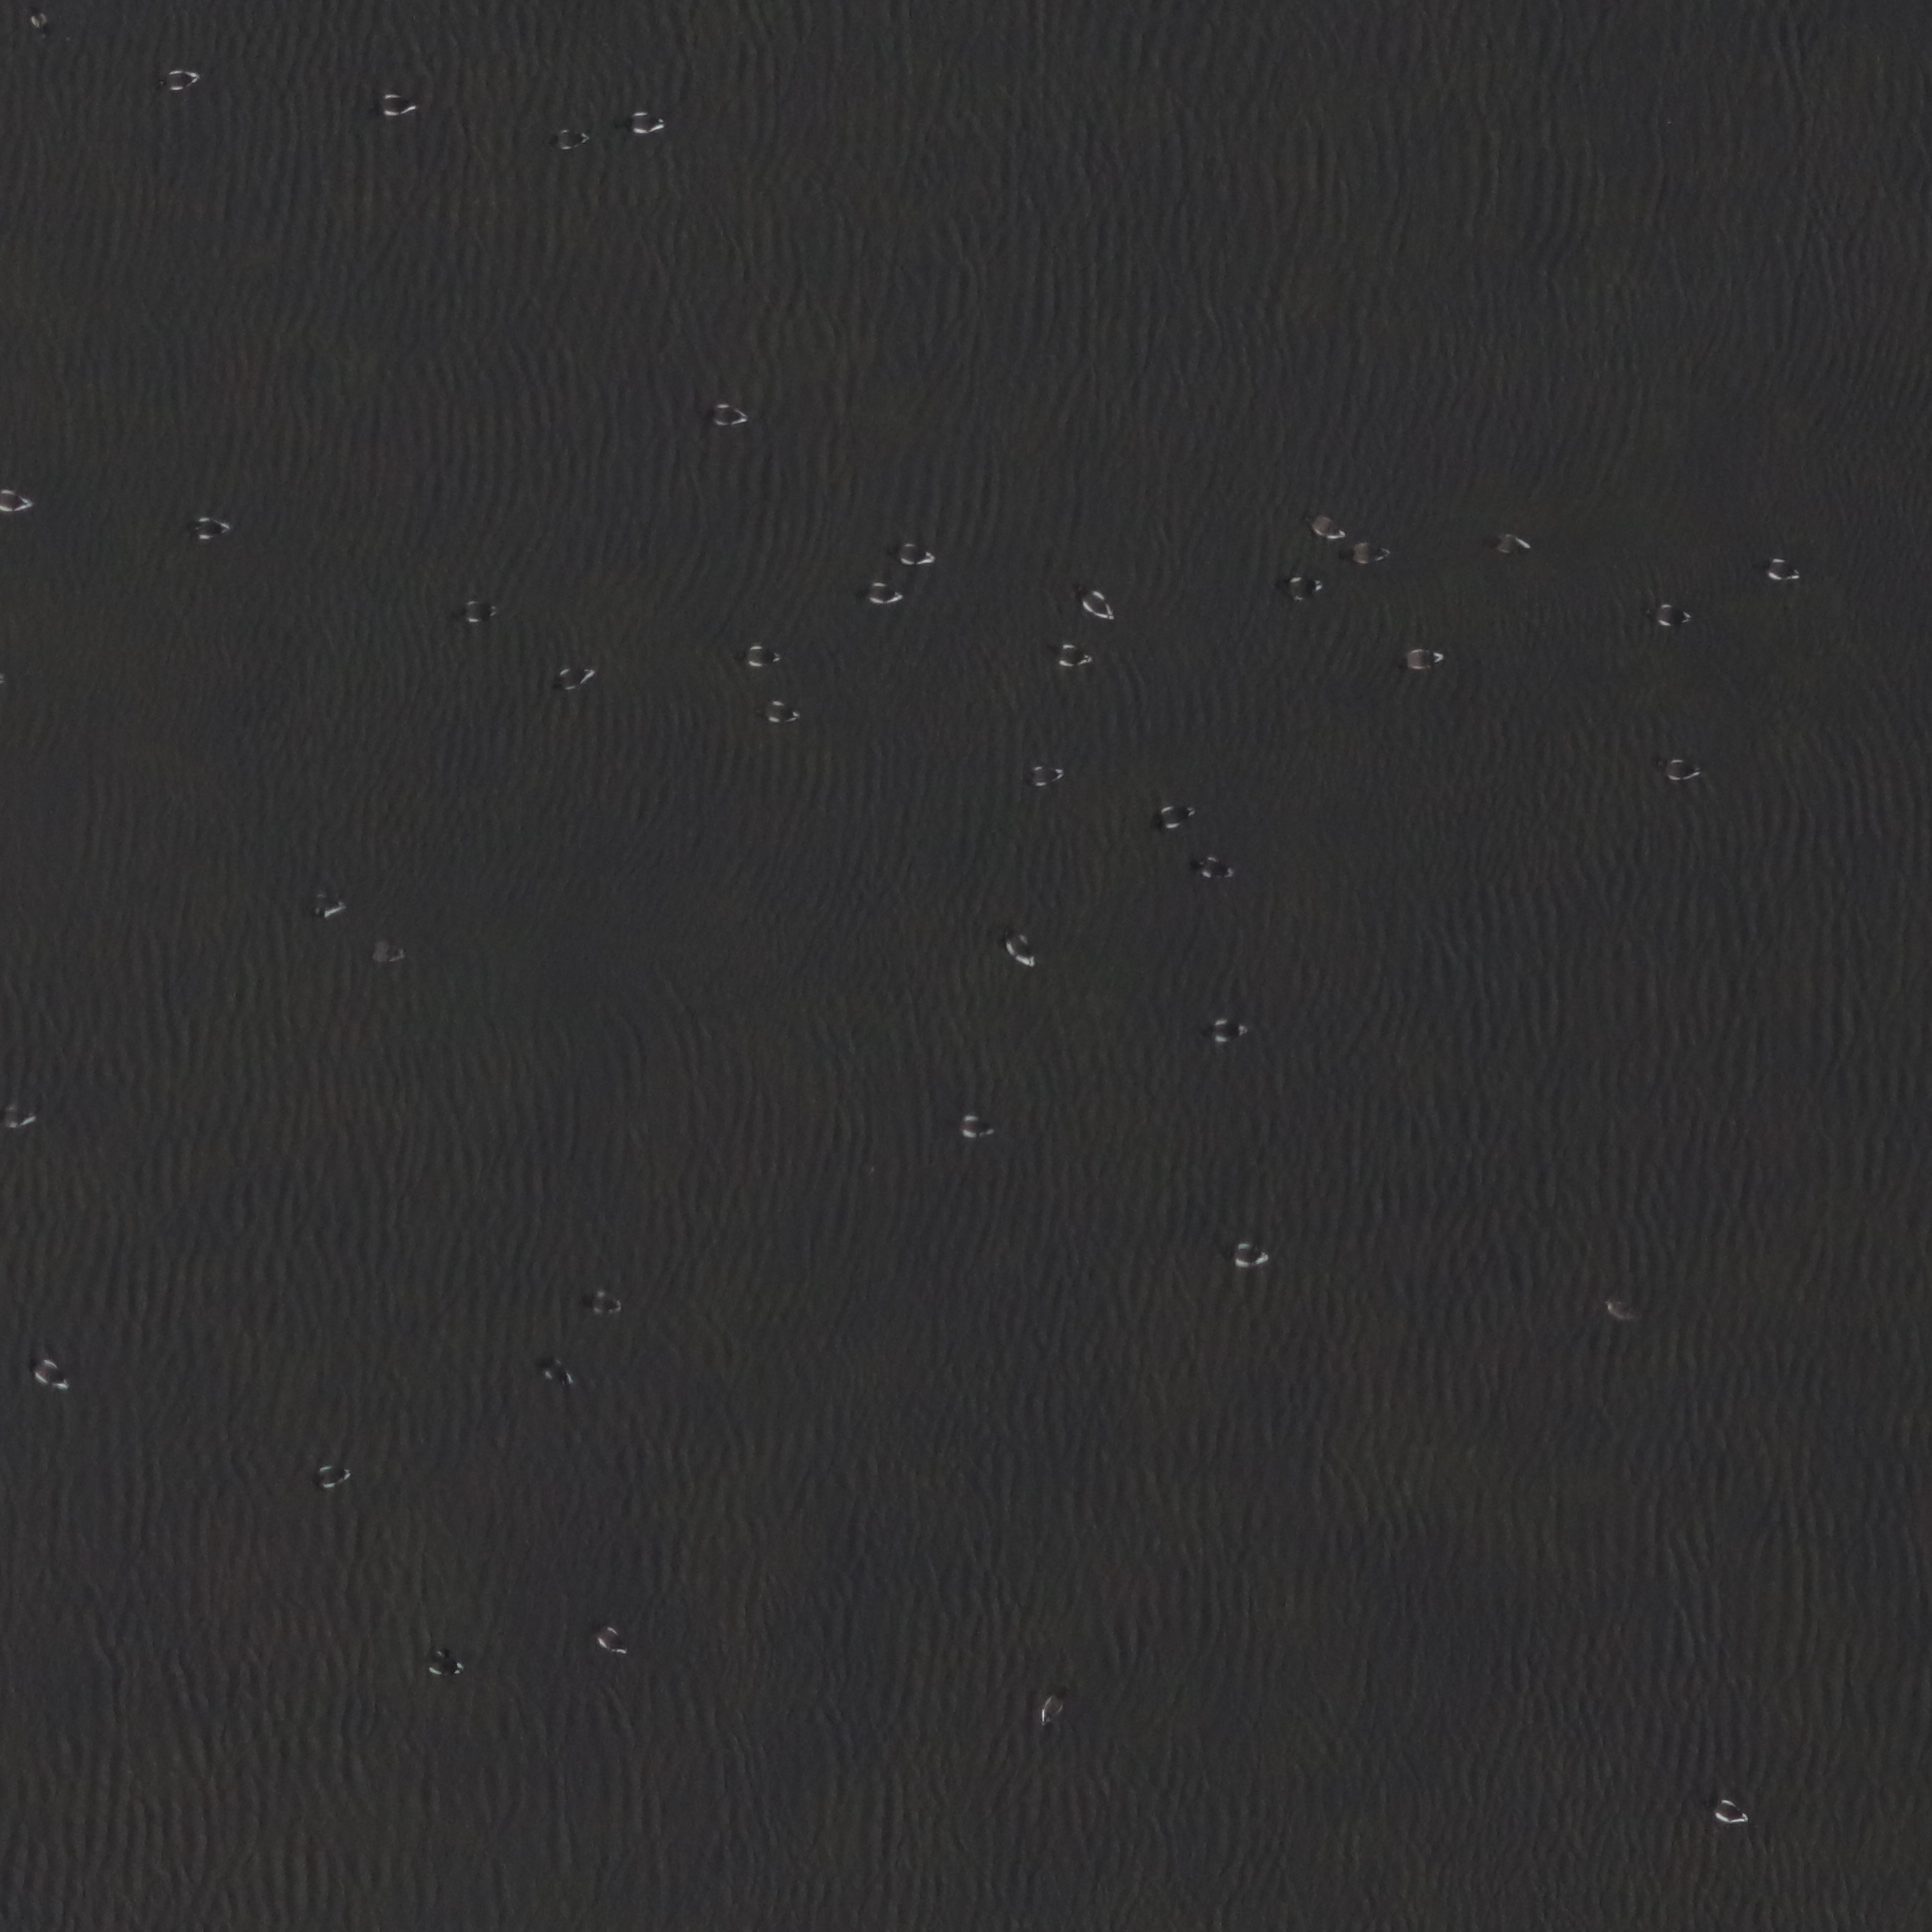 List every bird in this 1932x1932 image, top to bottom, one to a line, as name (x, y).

brant (38, 20)
brant (179, 80)
brant (395, 104)
brant (644, 122)
brant (566, 144)
brant (726, 415)
brant (10, 500)
brant (212, 526)
brant (1325, 527)
brant (1507, 543)
brant (912, 553)
brant (1366, 554)
brant (1781, 572)
brant (1300, 586)
brant (883, 592)
brant (1096, 603)
brant (479, 611)
brant (1667, 613)
brant (757, 656)
brant (1070, 656)
brant (1422, 657)
brant (574, 677)
brant (780, 715)
brant (1679, 769)
brant (1043, 776)
brant (1173, 815)
brant (1218, 868)
brant (325, 907)
brant (1016, 948)
brant (382, 952)
brant (1224, 1030)
brant (16, 1117)
brant (974, 1125)
brant (1248, 1258)
brant (603, 1304)
other bird (1625, 1310)
brant (48, 1371)
brant (557, 1373)
brant (332, 1476)
brant (610, 1640)
brant (447, 1666)
brant (1052, 1711)
brant (1730, 1811)